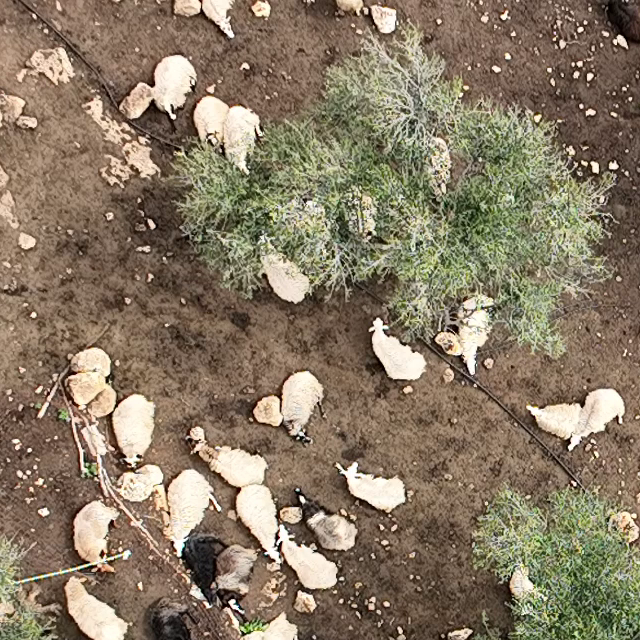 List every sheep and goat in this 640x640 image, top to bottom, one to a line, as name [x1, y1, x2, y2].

sheep [199, 1, 235, 38]
sheep [598, 2, 639, 42]
sheep [152, 53, 196, 123]
sheep [195, 97, 228, 149]
sheep [223, 103, 266, 174]
sheep [415, 136, 451, 199]
sheep [339, 188, 377, 243]
sheep [254, 234, 310, 307]
sheep [455, 296, 497, 376]
sheep [368, 317, 426, 381]
sheep [279, 369, 327, 445]
sheep [567, 389, 625, 452]
sheep [112, 393, 157, 468]
sheep [525, 399, 582, 439]
sheep [184, 435, 269, 488]
sheep [333, 461, 407, 516]
sheep [164, 470, 222, 559]
sheep [235, 482, 282, 564]
sheep [293, 487, 360, 553]
sheep [72, 499, 120, 573]
sheep [276, 525, 339, 593]
sheep [180, 533, 227, 589]
sheep [218, 544, 261, 616]
sheep [510, 564, 549, 605]
sheep [63, 576, 129, 639]
sheep [149, 596, 208, 639]
sheep [259, 610, 296, 639]
sheep [282, 632, 324, 639]